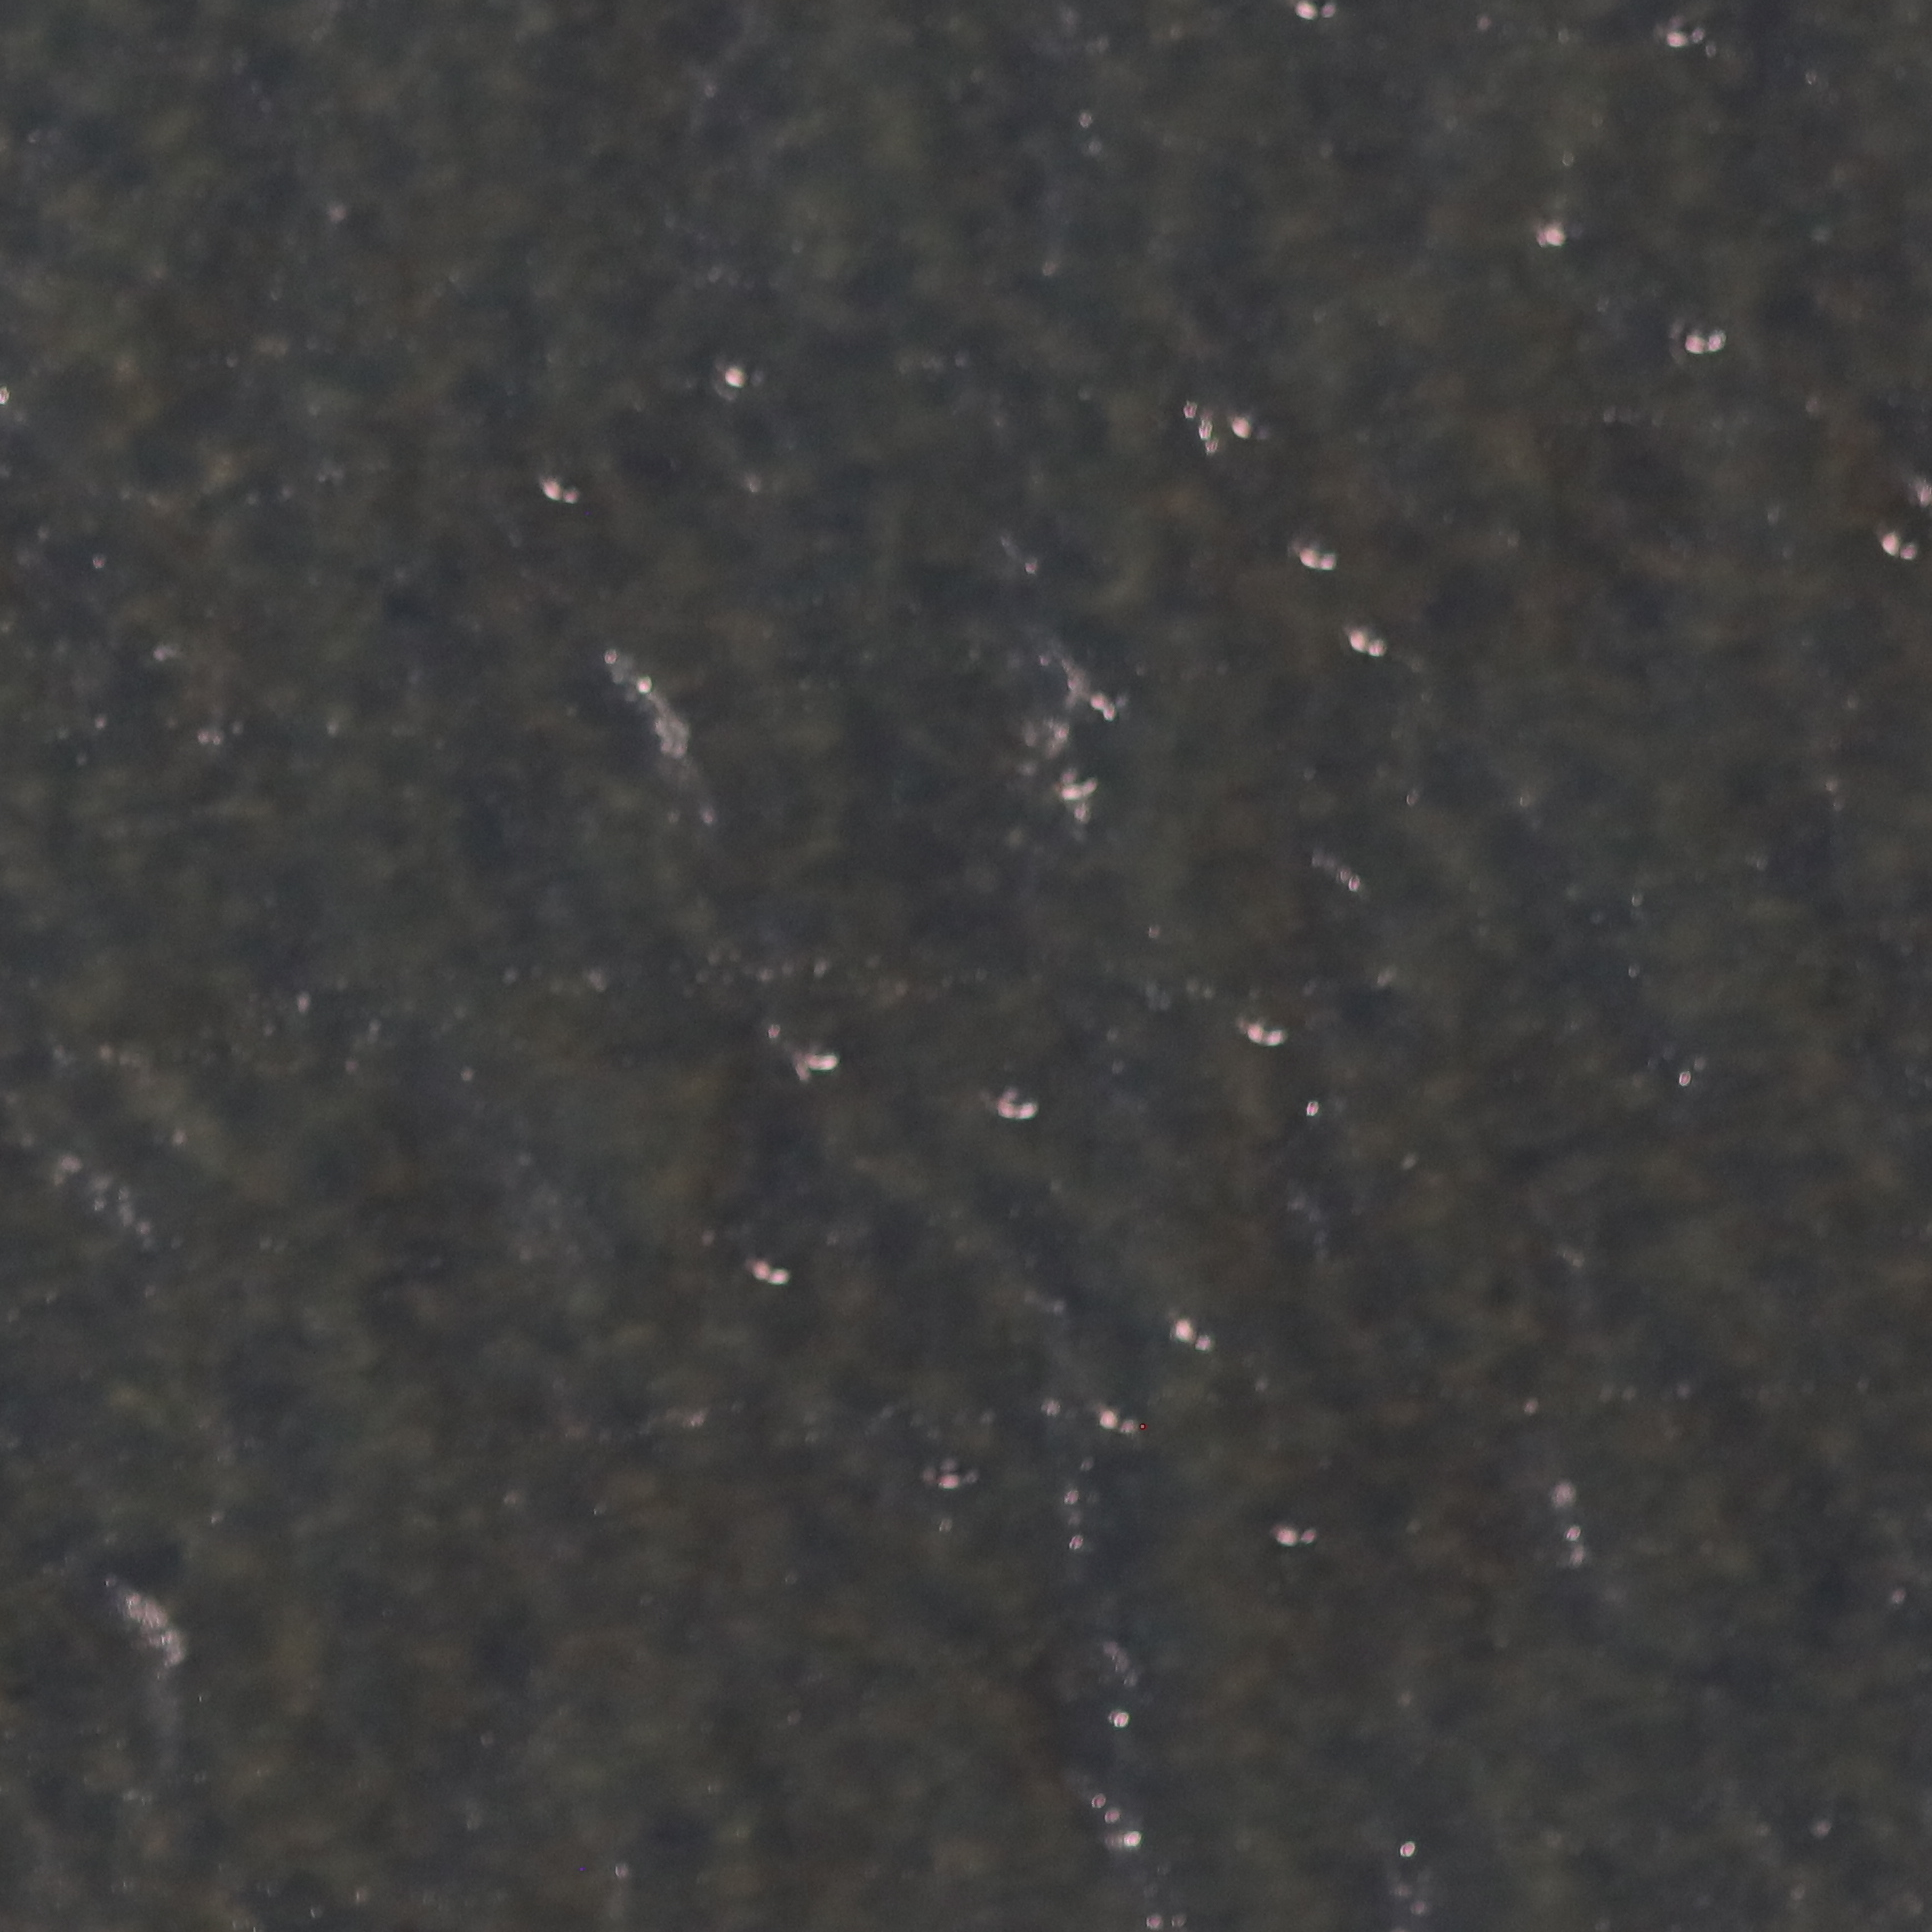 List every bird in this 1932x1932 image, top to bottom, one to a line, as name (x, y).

brant (1318, 10)
brant (1681, 35)
brant (1702, 338)
brant (737, 376)
brant (1248, 421)
brant (560, 486)
brant (1899, 542)
brant (1317, 558)
brant (1370, 640)
brant (1104, 706)
brant (1077, 780)
brant (1268, 1023)
brant (815, 1057)
brant (1014, 1109)
brant (768, 1270)
brant (1194, 1329)
brant (1113, 1420)
brant (951, 1472)
brant (1290, 1536)